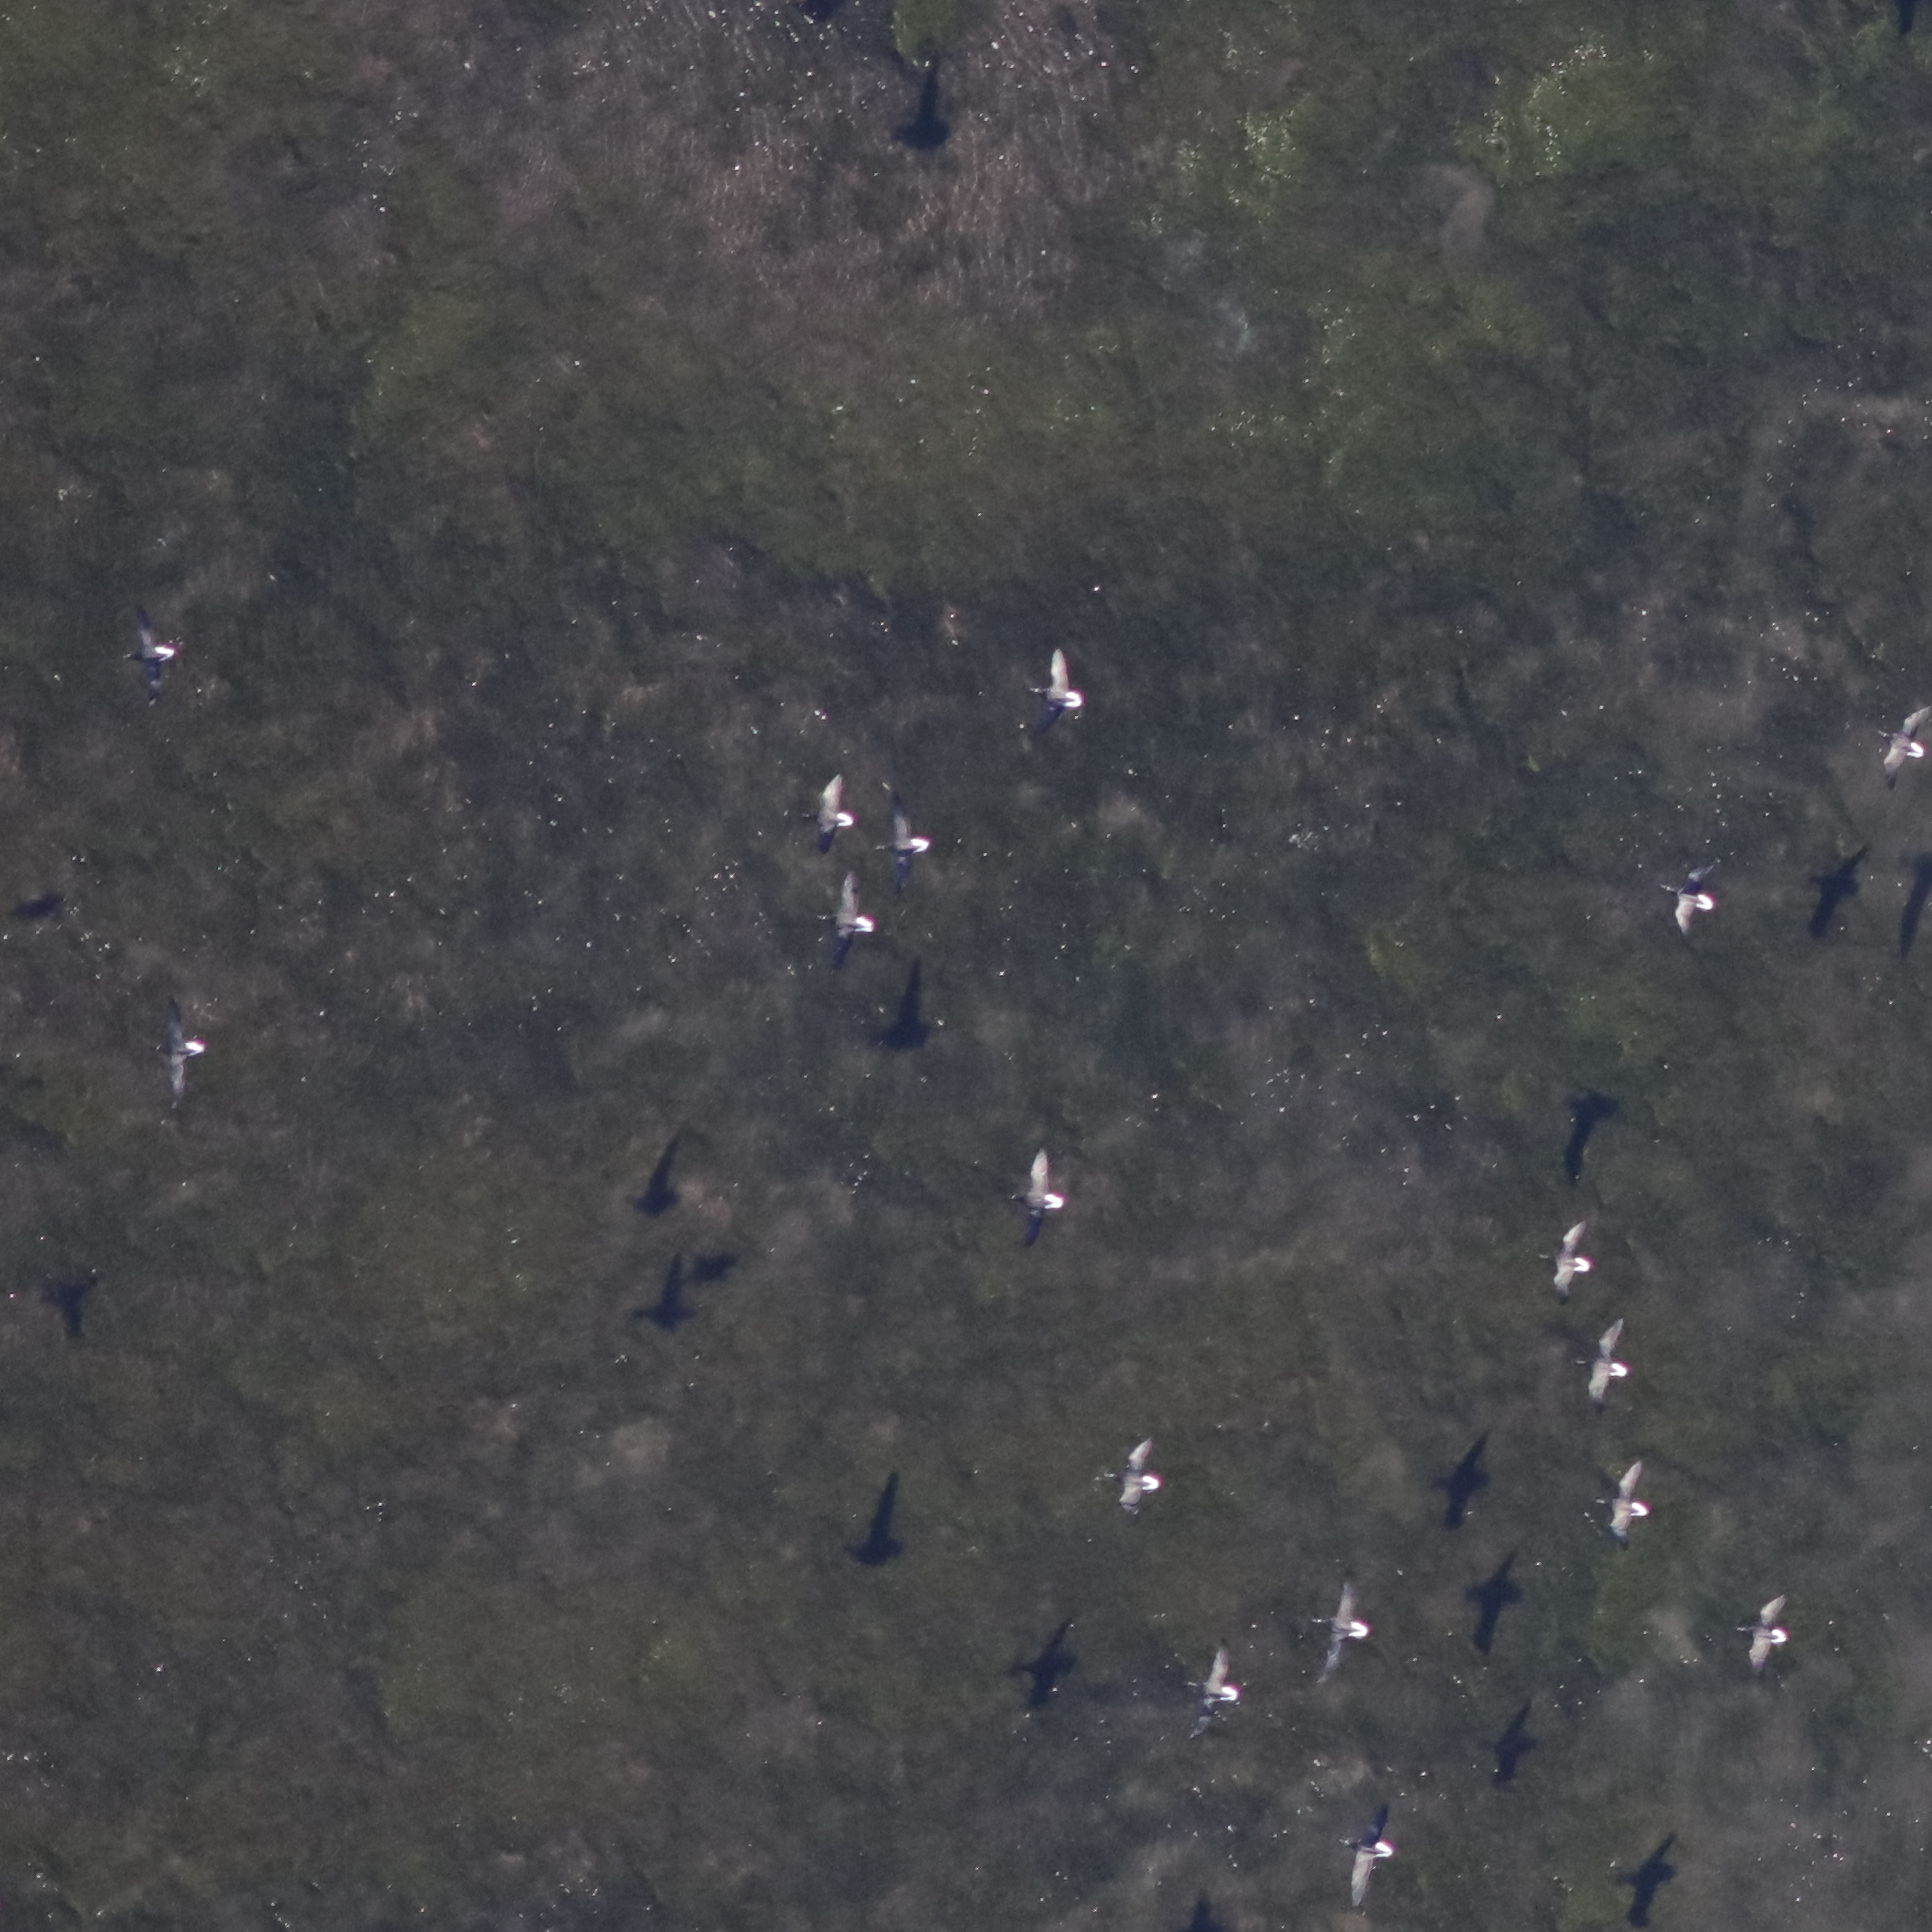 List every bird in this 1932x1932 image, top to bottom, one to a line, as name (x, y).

brant (143, 660)
brant (1063, 704)
brant (1909, 742)
brant (816, 816)
brant (910, 844)
brant (1693, 895)
brant (849, 919)
brant (182, 1047)
brant (1046, 1203)
brant (1561, 1256)
brant (1604, 1364)
brant (1131, 1494)
brant (1622, 1520)
brant (1353, 1631)
brant (1765, 1633)
brant (1231, 1679)
brant (1373, 1837)